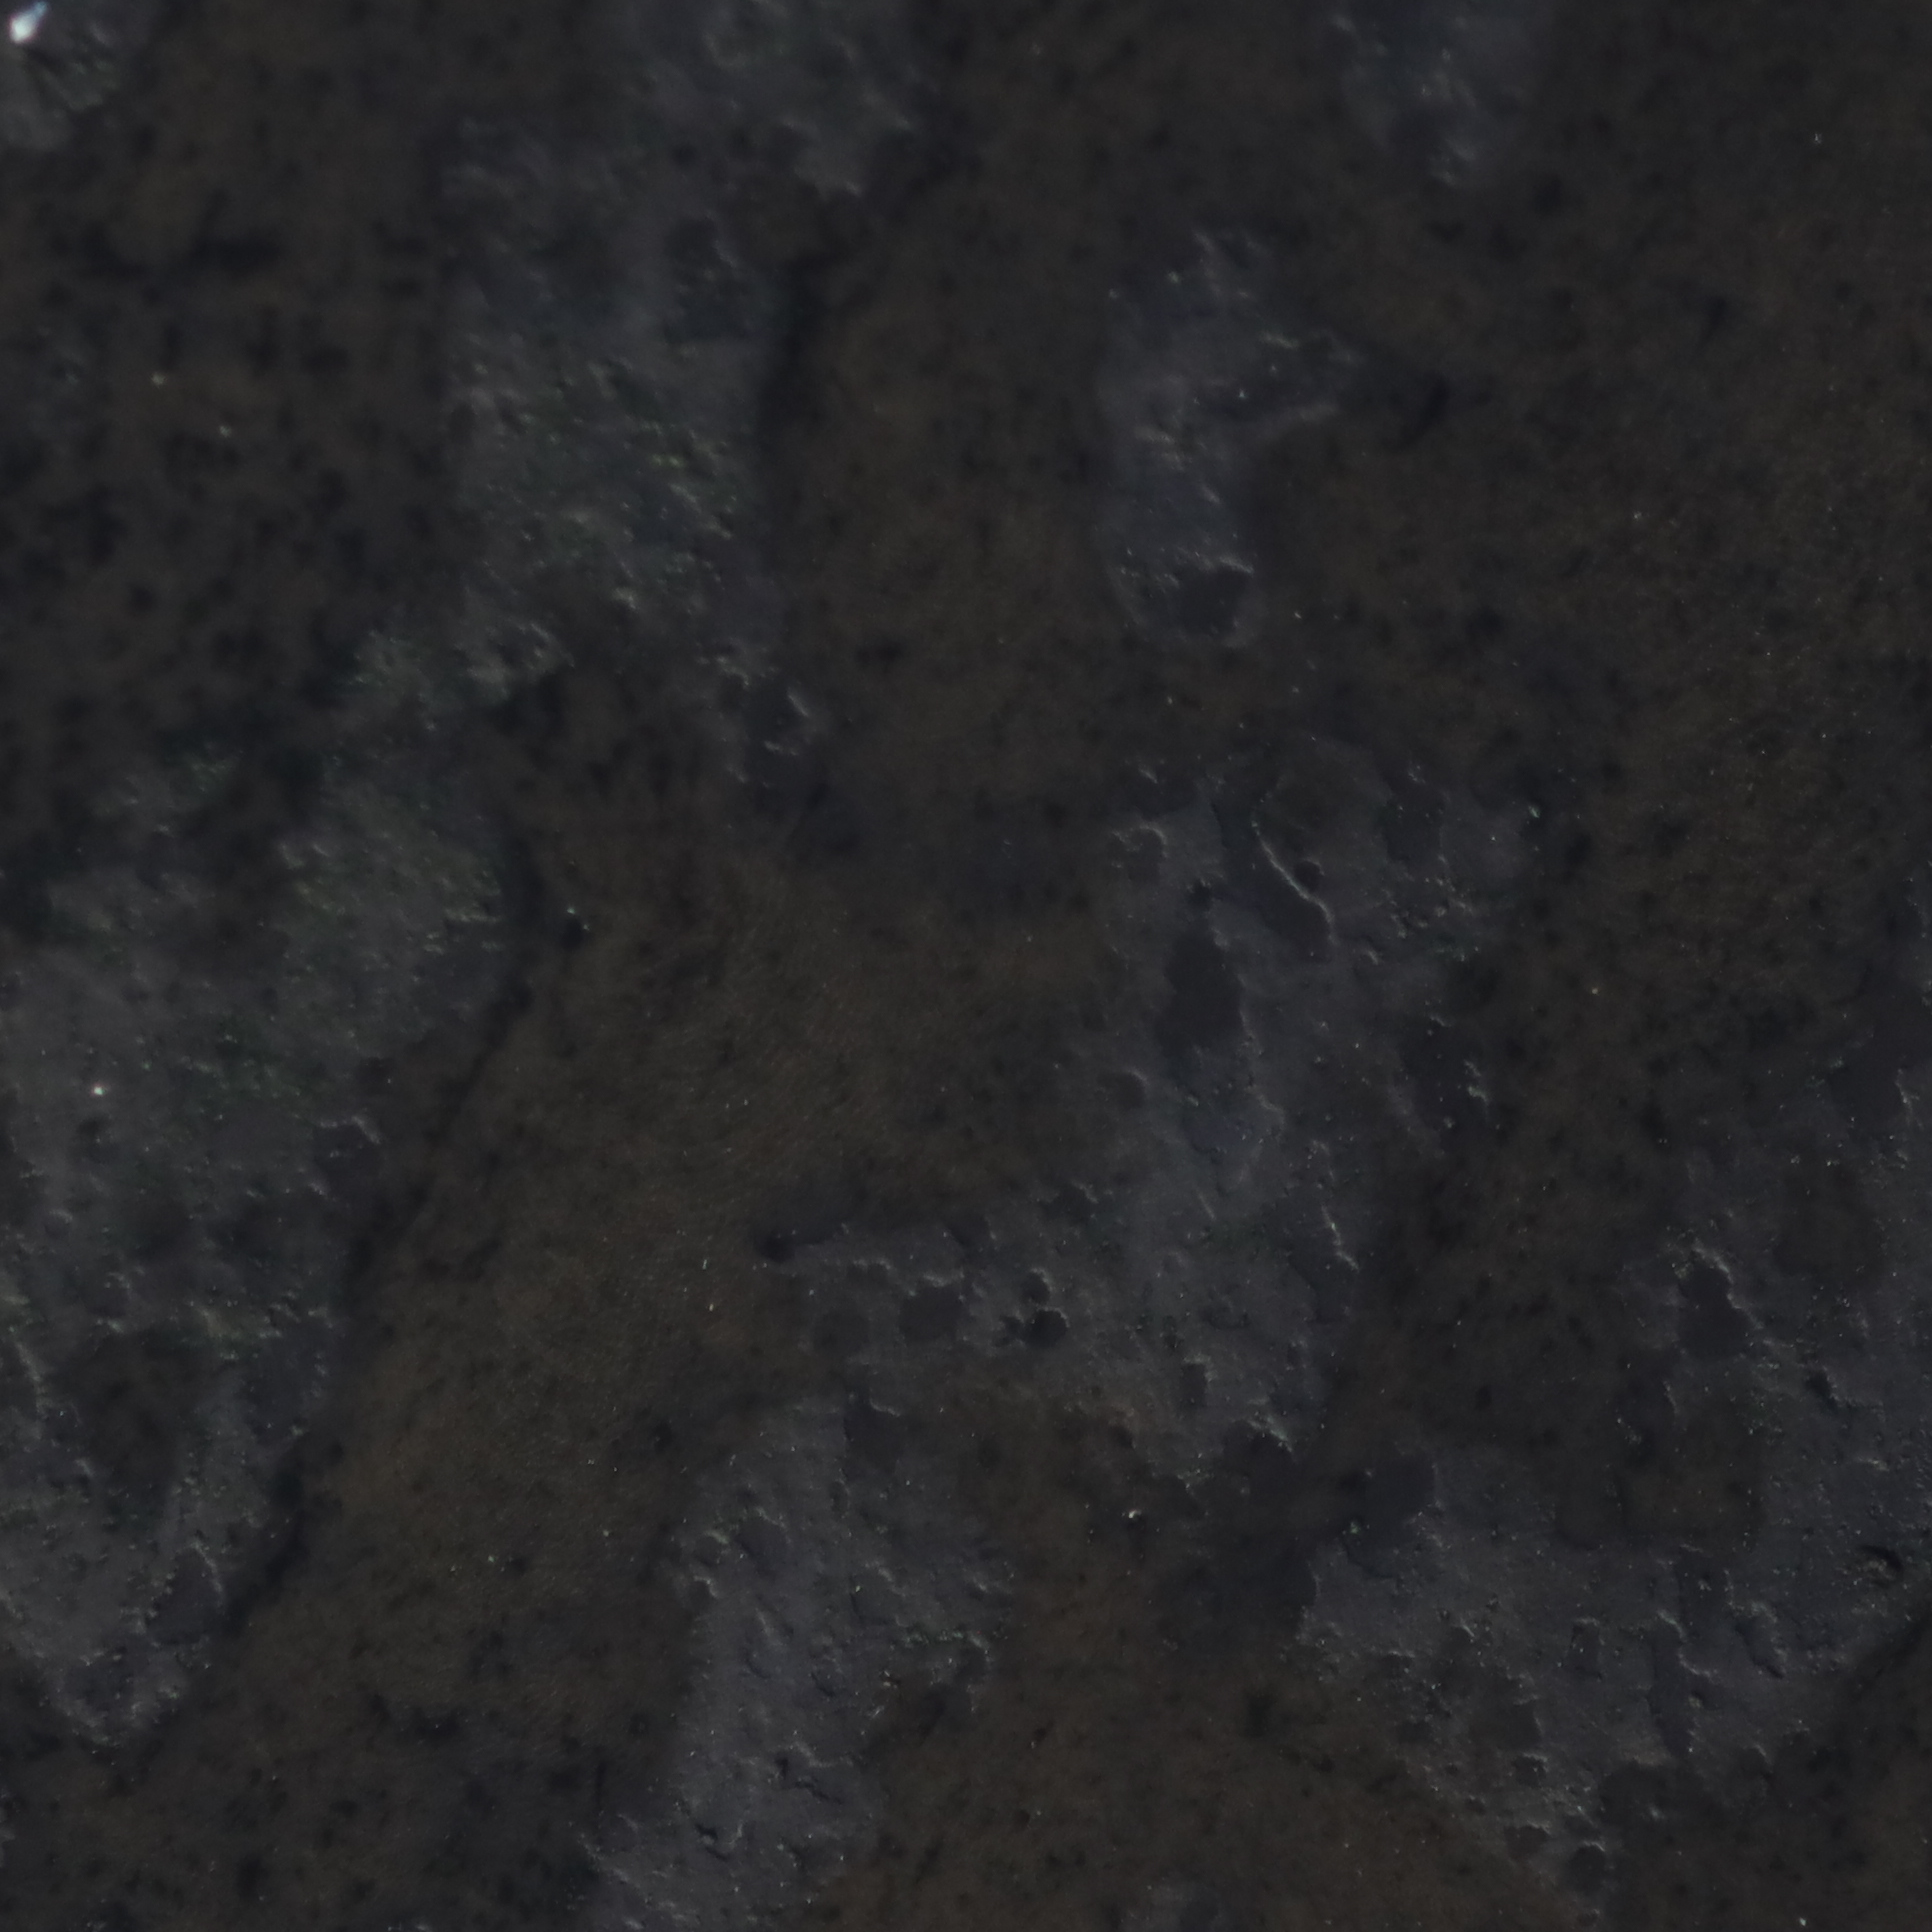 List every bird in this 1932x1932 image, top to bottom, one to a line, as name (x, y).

gull (34, 24)